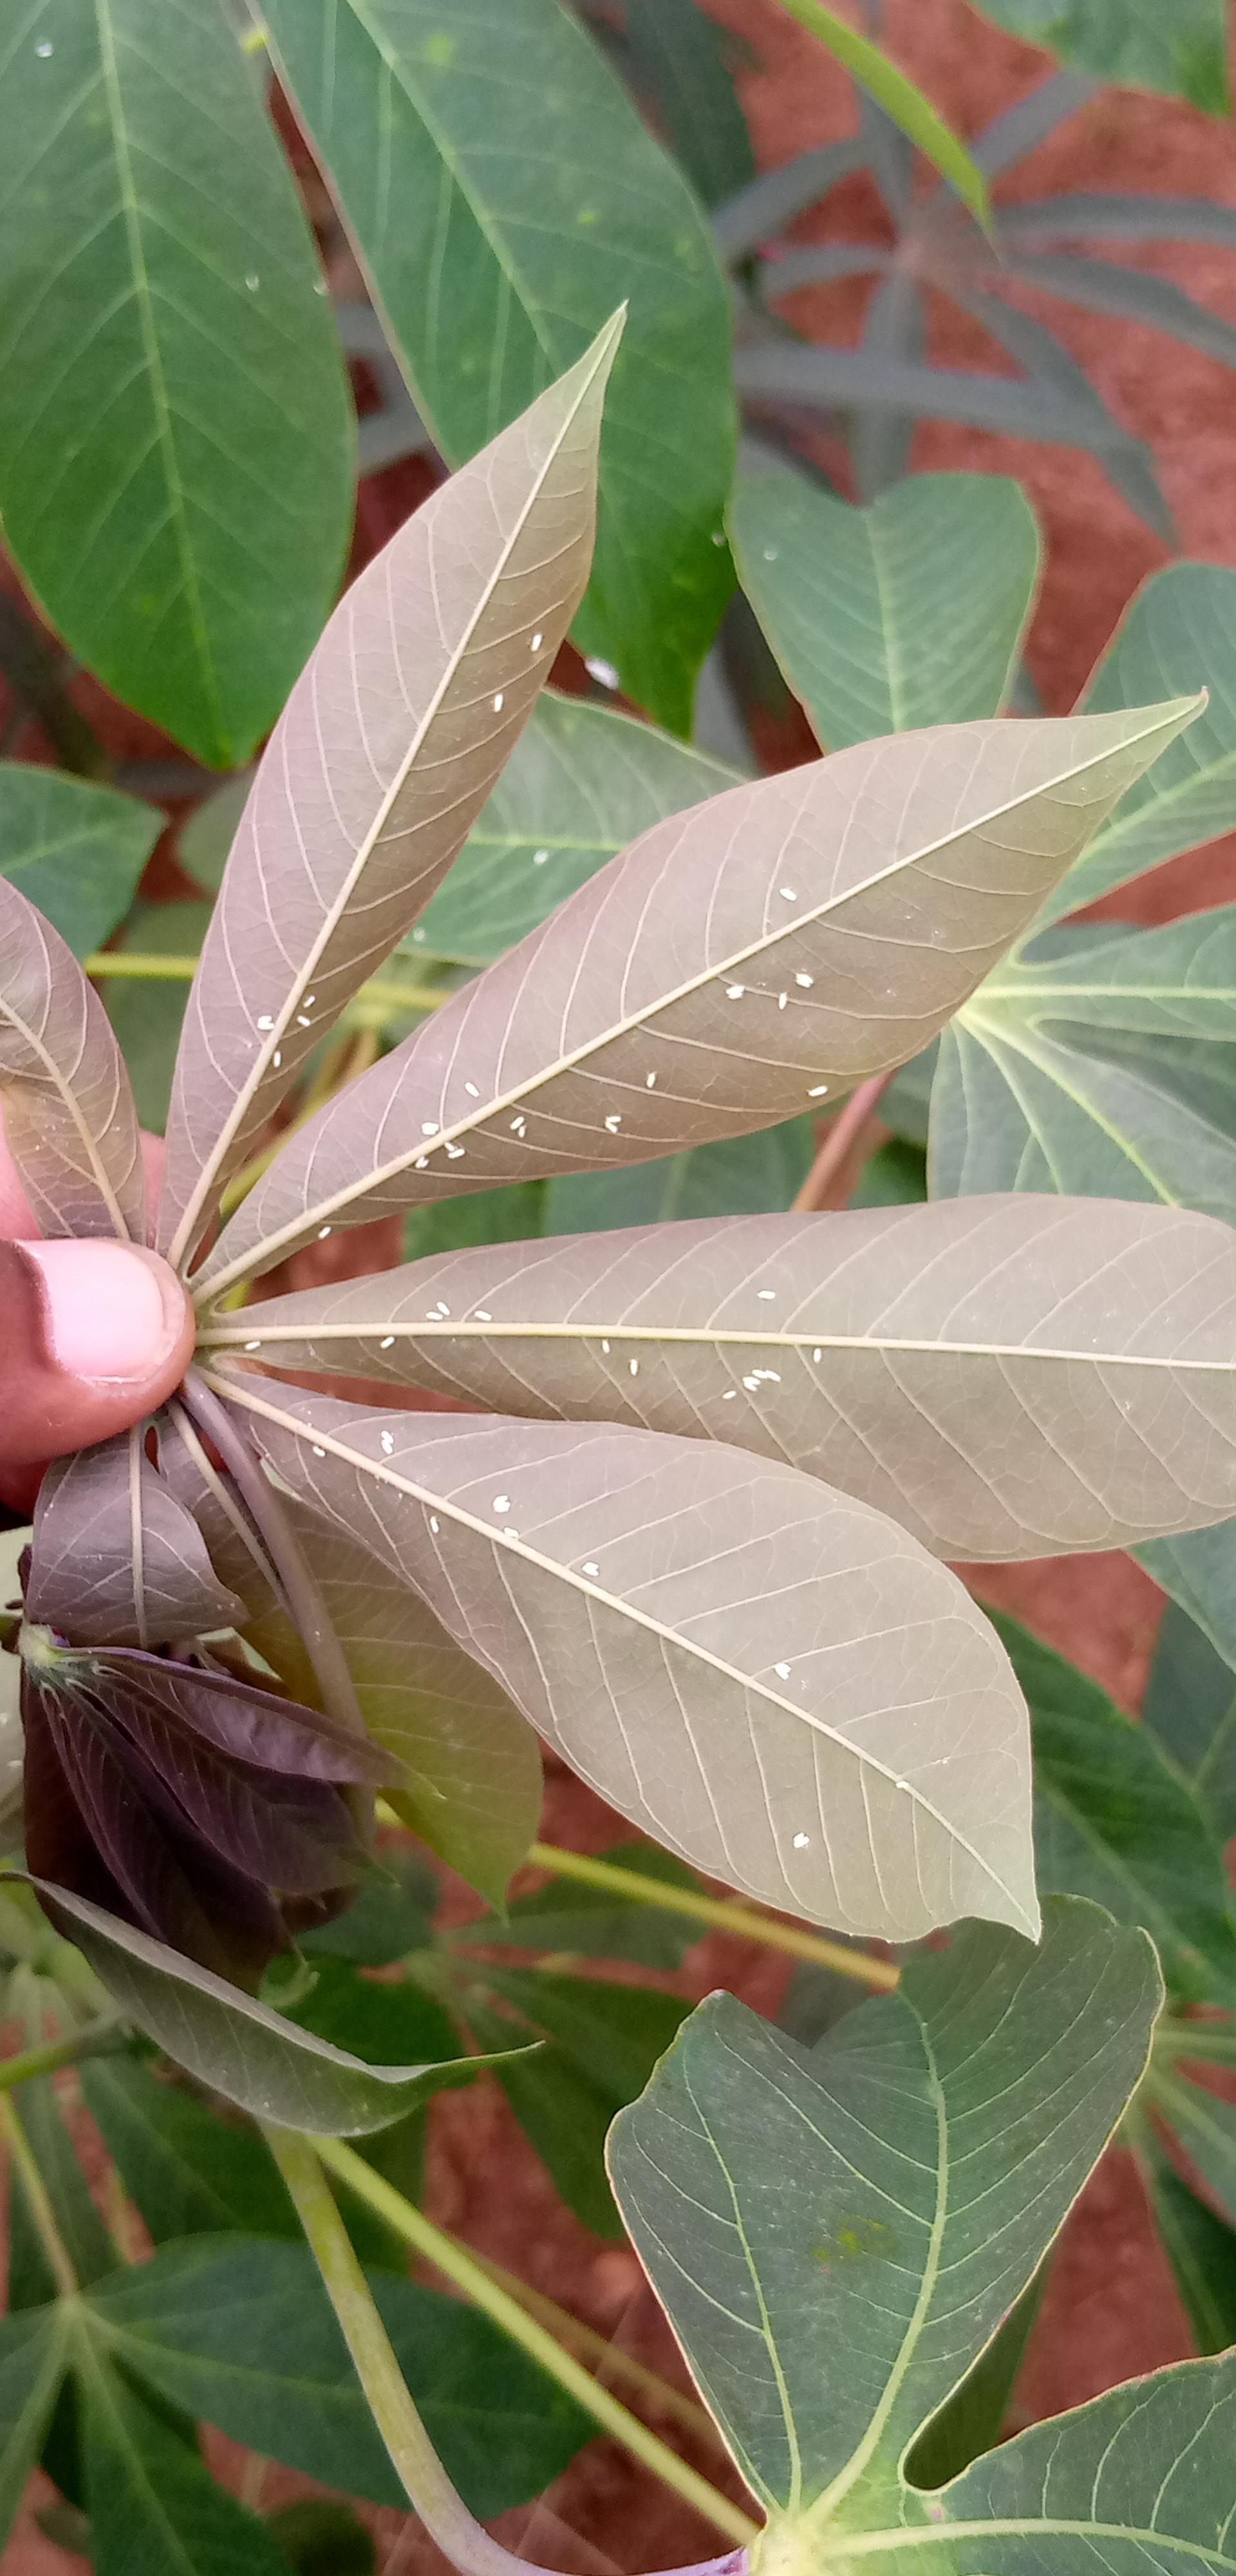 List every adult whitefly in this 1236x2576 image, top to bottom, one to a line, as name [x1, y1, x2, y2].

whitefly [517, 612, 554, 656]
whitefly [481, 685, 513, 730]
whitefly [771, 873, 801, 916]
whitefly [794, 968, 823, 998]
whitefly [719, 978, 758, 1018]
whitefly [301, 980, 340, 1018]
whitefly [771, 987, 798, 1027]
whitefly [245, 1000, 281, 1037]
whitefly [295, 1007, 331, 1034]
whitefly [268, 1043, 303, 1075]
whitefly [630, 1061, 676, 1095]
whitefly [458, 1065, 494, 1102]
whitefly [785, 1068, 844, 1106]
whitefly [501, 1100, 538, 1152]
whitefly [597, 1102, 626, 1143]
whitefly [590, 1107, 633, 1148]
whitefly [418, 1113, 449, 1147]
whitefly [503, 1113, 547, 1148]
whitefly [440, 1129, 469, 1171]
whitefly [413, 1152, 436, 1180]
whitefly [312, 1217, 342, 1247]
whitefly [747, 1274, 778, 1302]
whitefly [424, 1284, 465, 1329]
whitefly [418, 1286, 458, 1327]
whitefly [471, 1290, 506, 1329]
whitefly [229, 1325, 276, 1359]
whitefly [374, 1331, 411, 1358]
whitefly [594, 1336, 624, 1363]
whitefly [805, 1336, 828, 1370]
whitefly [626, 1347, 653, 1383]
whitefly [733, 1350, 782, 1399]
whitefly [717, 1368, 744, 1417]
whitefly [368, 1421, 408, 1467]
whitefly [368, 1424, 413, 1461]
whitefly [303, 1429, 342, 1467]
whitefly [480, 1476, 522, 1522]
whitefly [485, 1488, 524, 1524]
whitefly [408, 1506, 449, 1558]
whitefly [503, 1510, 531, 1549]
whitefly [570, 1551, 604, 1587]
whitefly [763, 1653, 801, 1689]
whitefly [891, 1766, 917, 1803]
whitefly [789, 1823, 819, 1868]